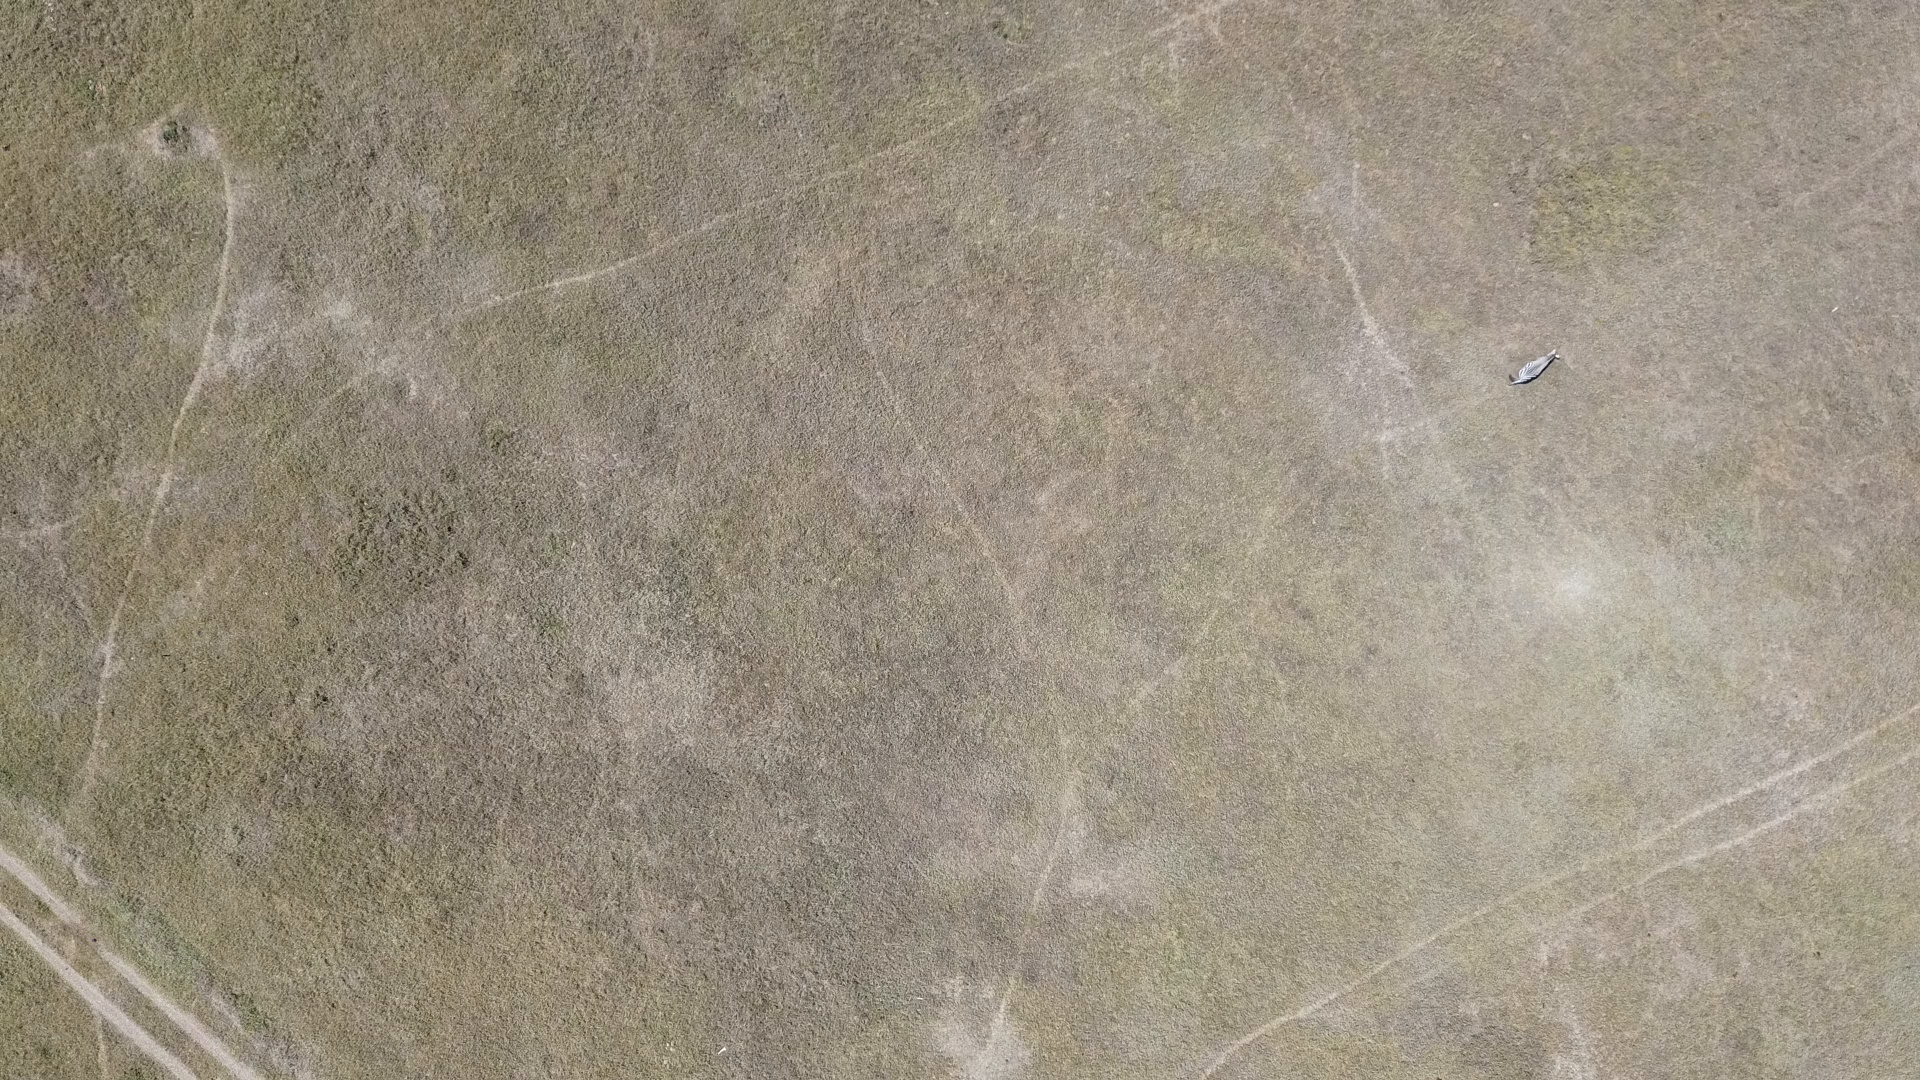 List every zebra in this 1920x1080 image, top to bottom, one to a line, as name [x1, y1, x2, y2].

zebra [1512, 352, 1562, 385]